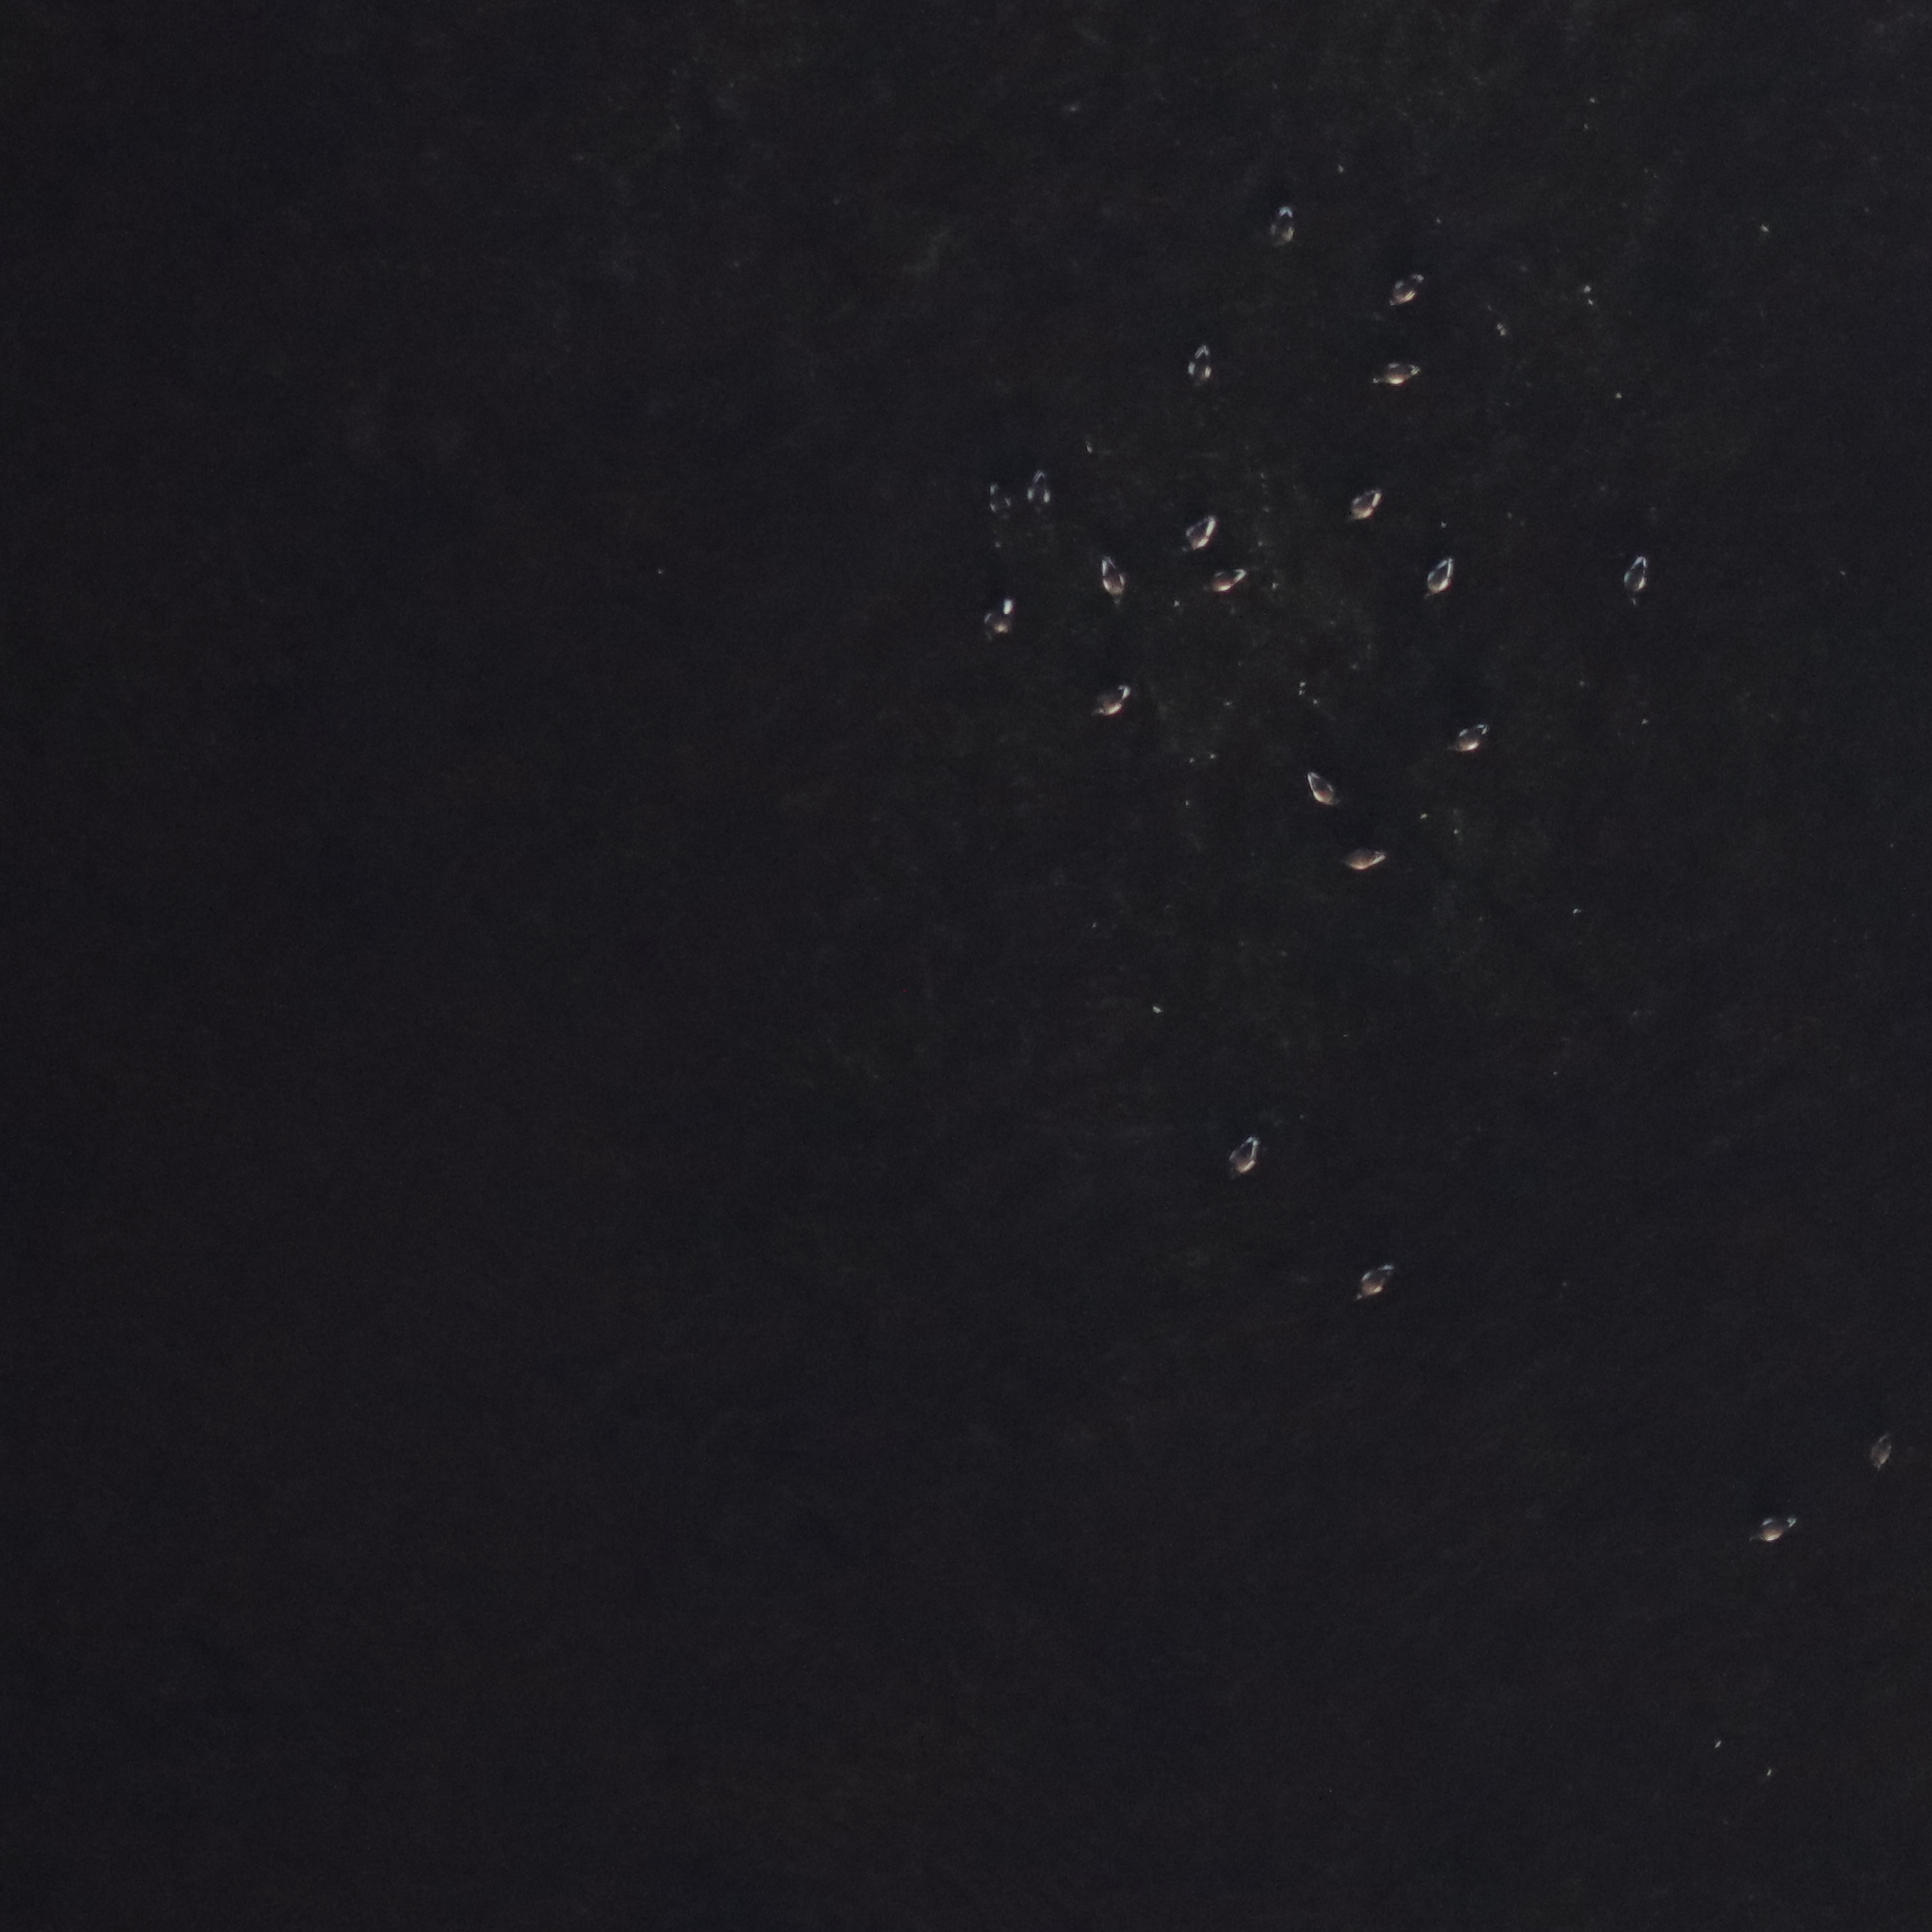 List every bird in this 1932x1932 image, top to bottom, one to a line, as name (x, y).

brant (1282, 227)
brant (1405, 289)
brant (1201, 366)
brant (1398, 374)
brant (1043, 494)
brant (1362, 504)
brant (1002, 506)
brant (1200, 532)
brant (1438, 577)
brant (1635, 579)
brant (1226, 580)
brant (1113, 581)
brant (999, 618)
brant (1111, 701)
brant (1470, 736)
brant (1323, 789)
brant (1361, 859)
brant (1243, 1159)
brant (1373, 1282)
brant (1881, 1449)
brant (1776, 1530)